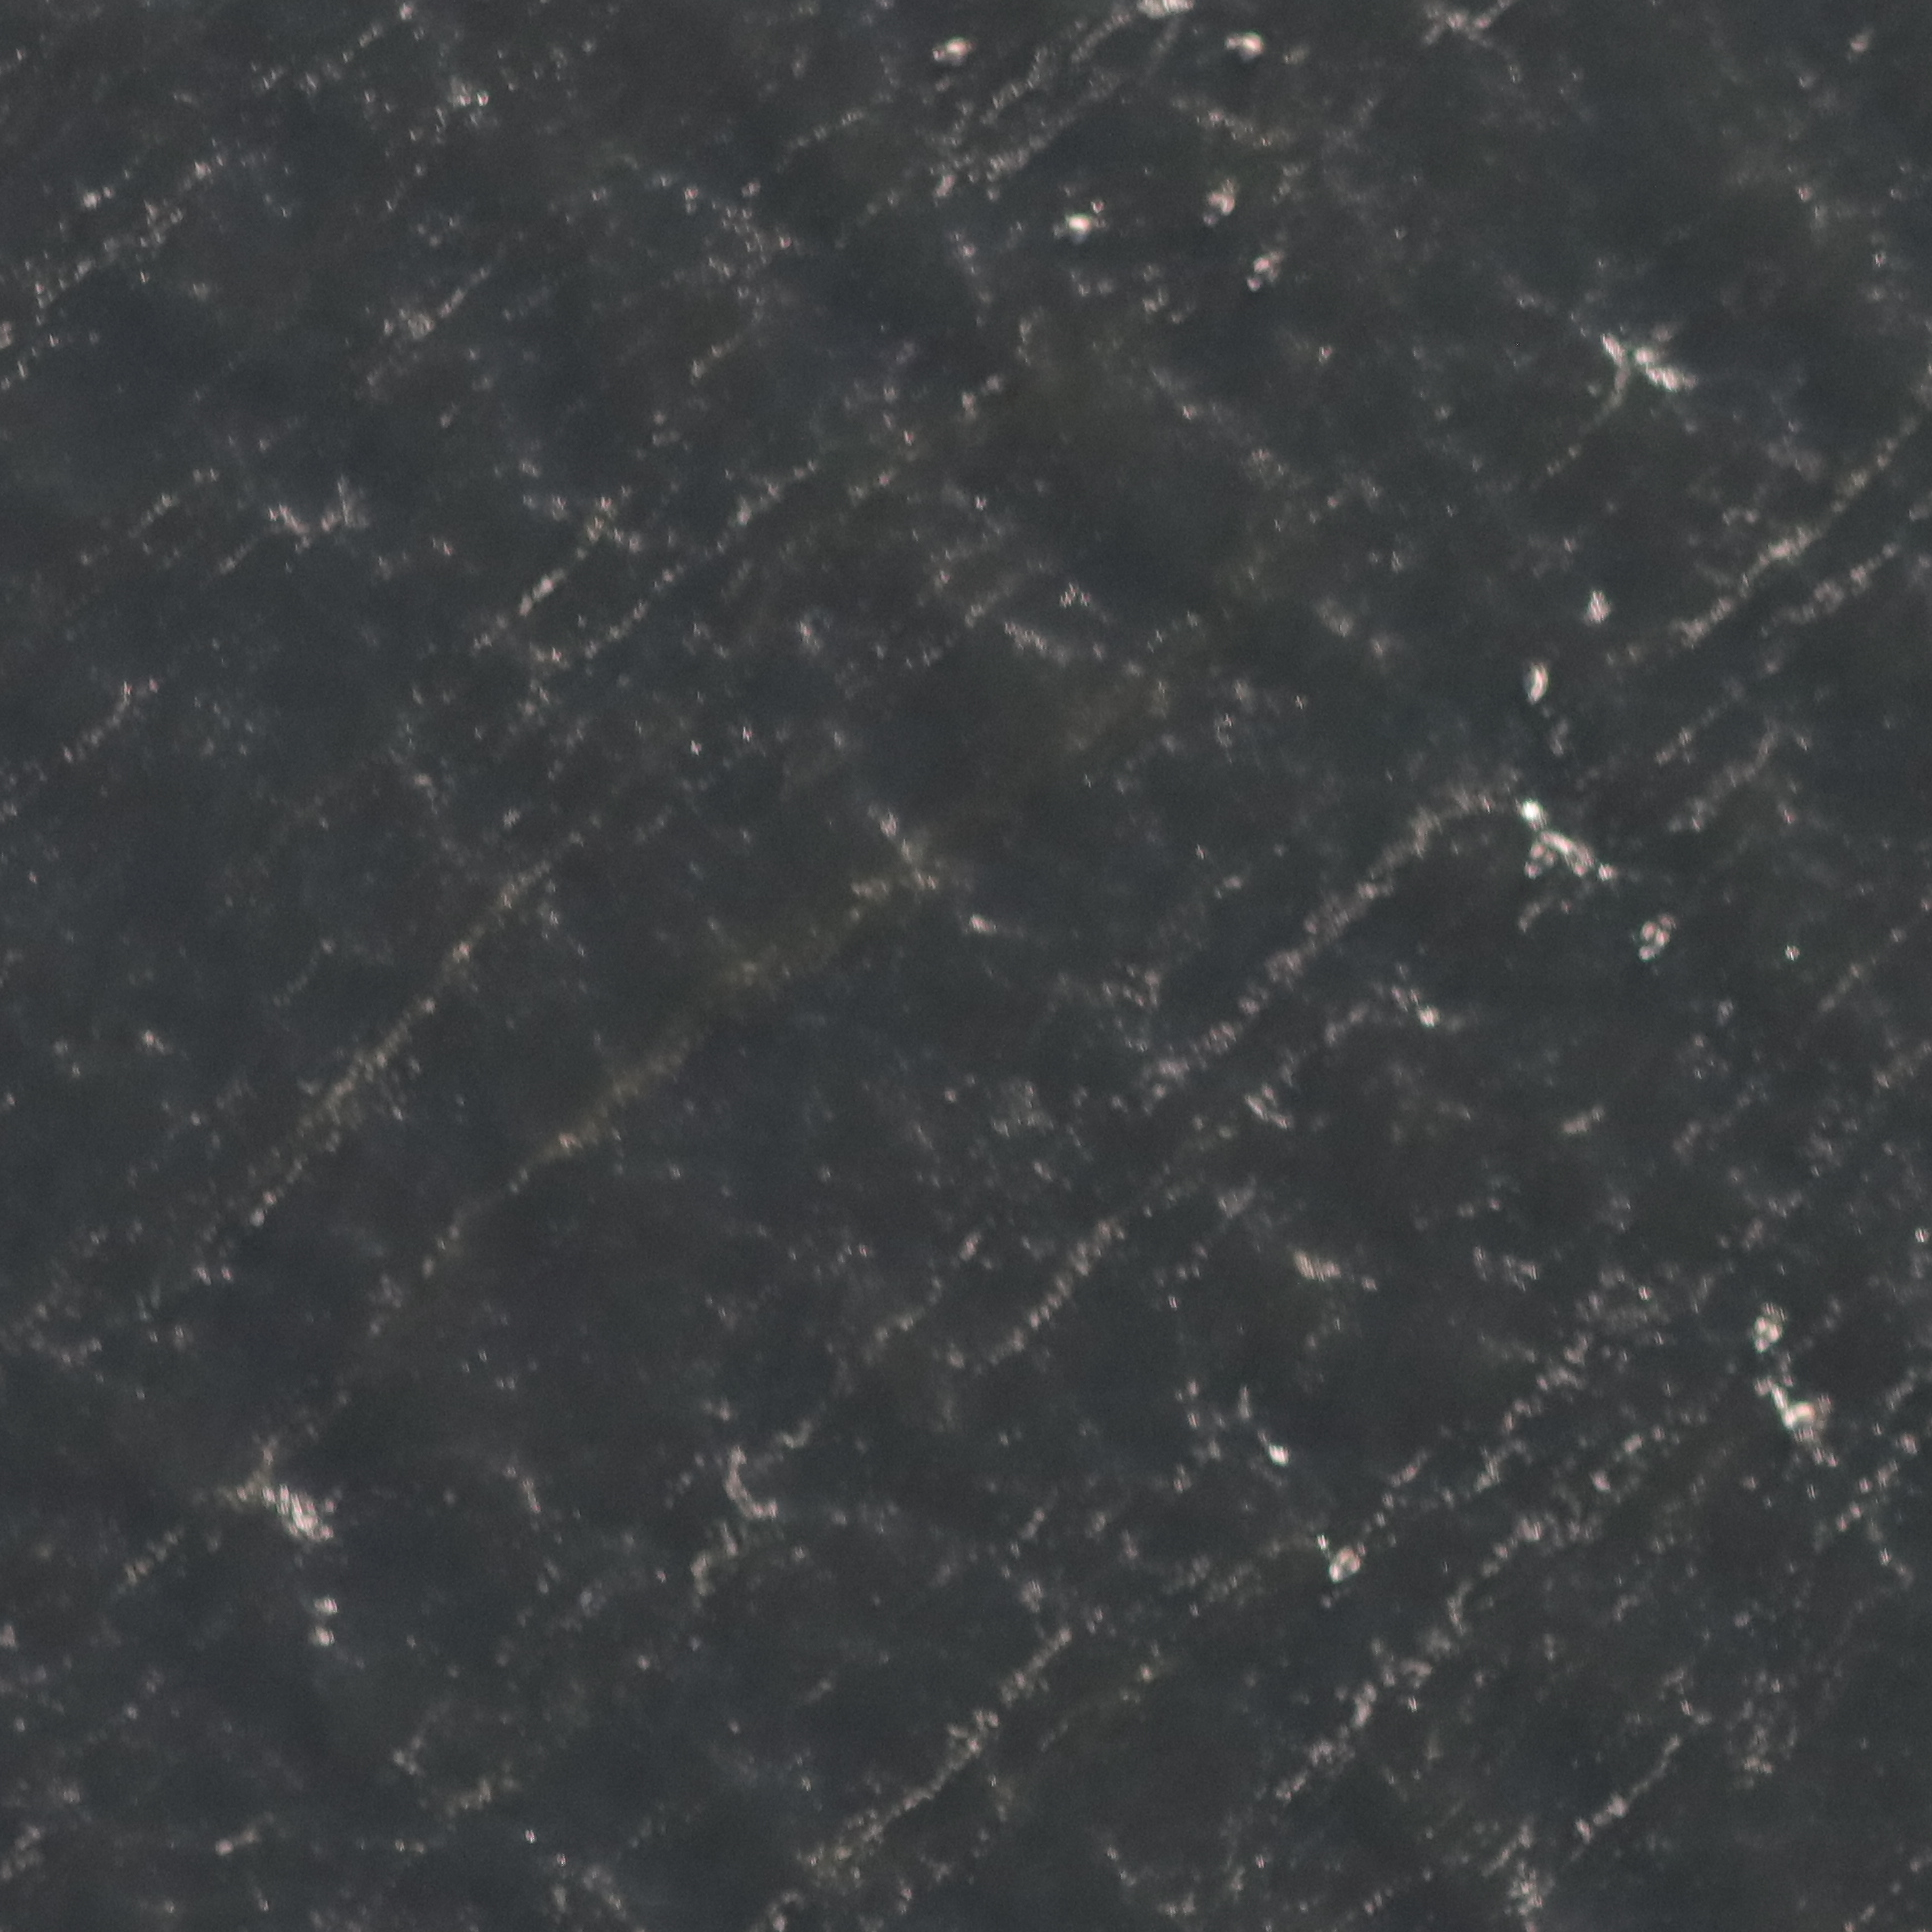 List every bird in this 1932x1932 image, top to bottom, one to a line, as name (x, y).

brant (1253, 47)
brant (954, 52)
brant (1222, 202)
brant (1075, 229)
brant (1268, 270)
brant (1534, 680)
brant (1541, 859)
brant (1654, 940)
brant (1768, 1334)
brant (1800, 1418)
brant (1344, 1567)